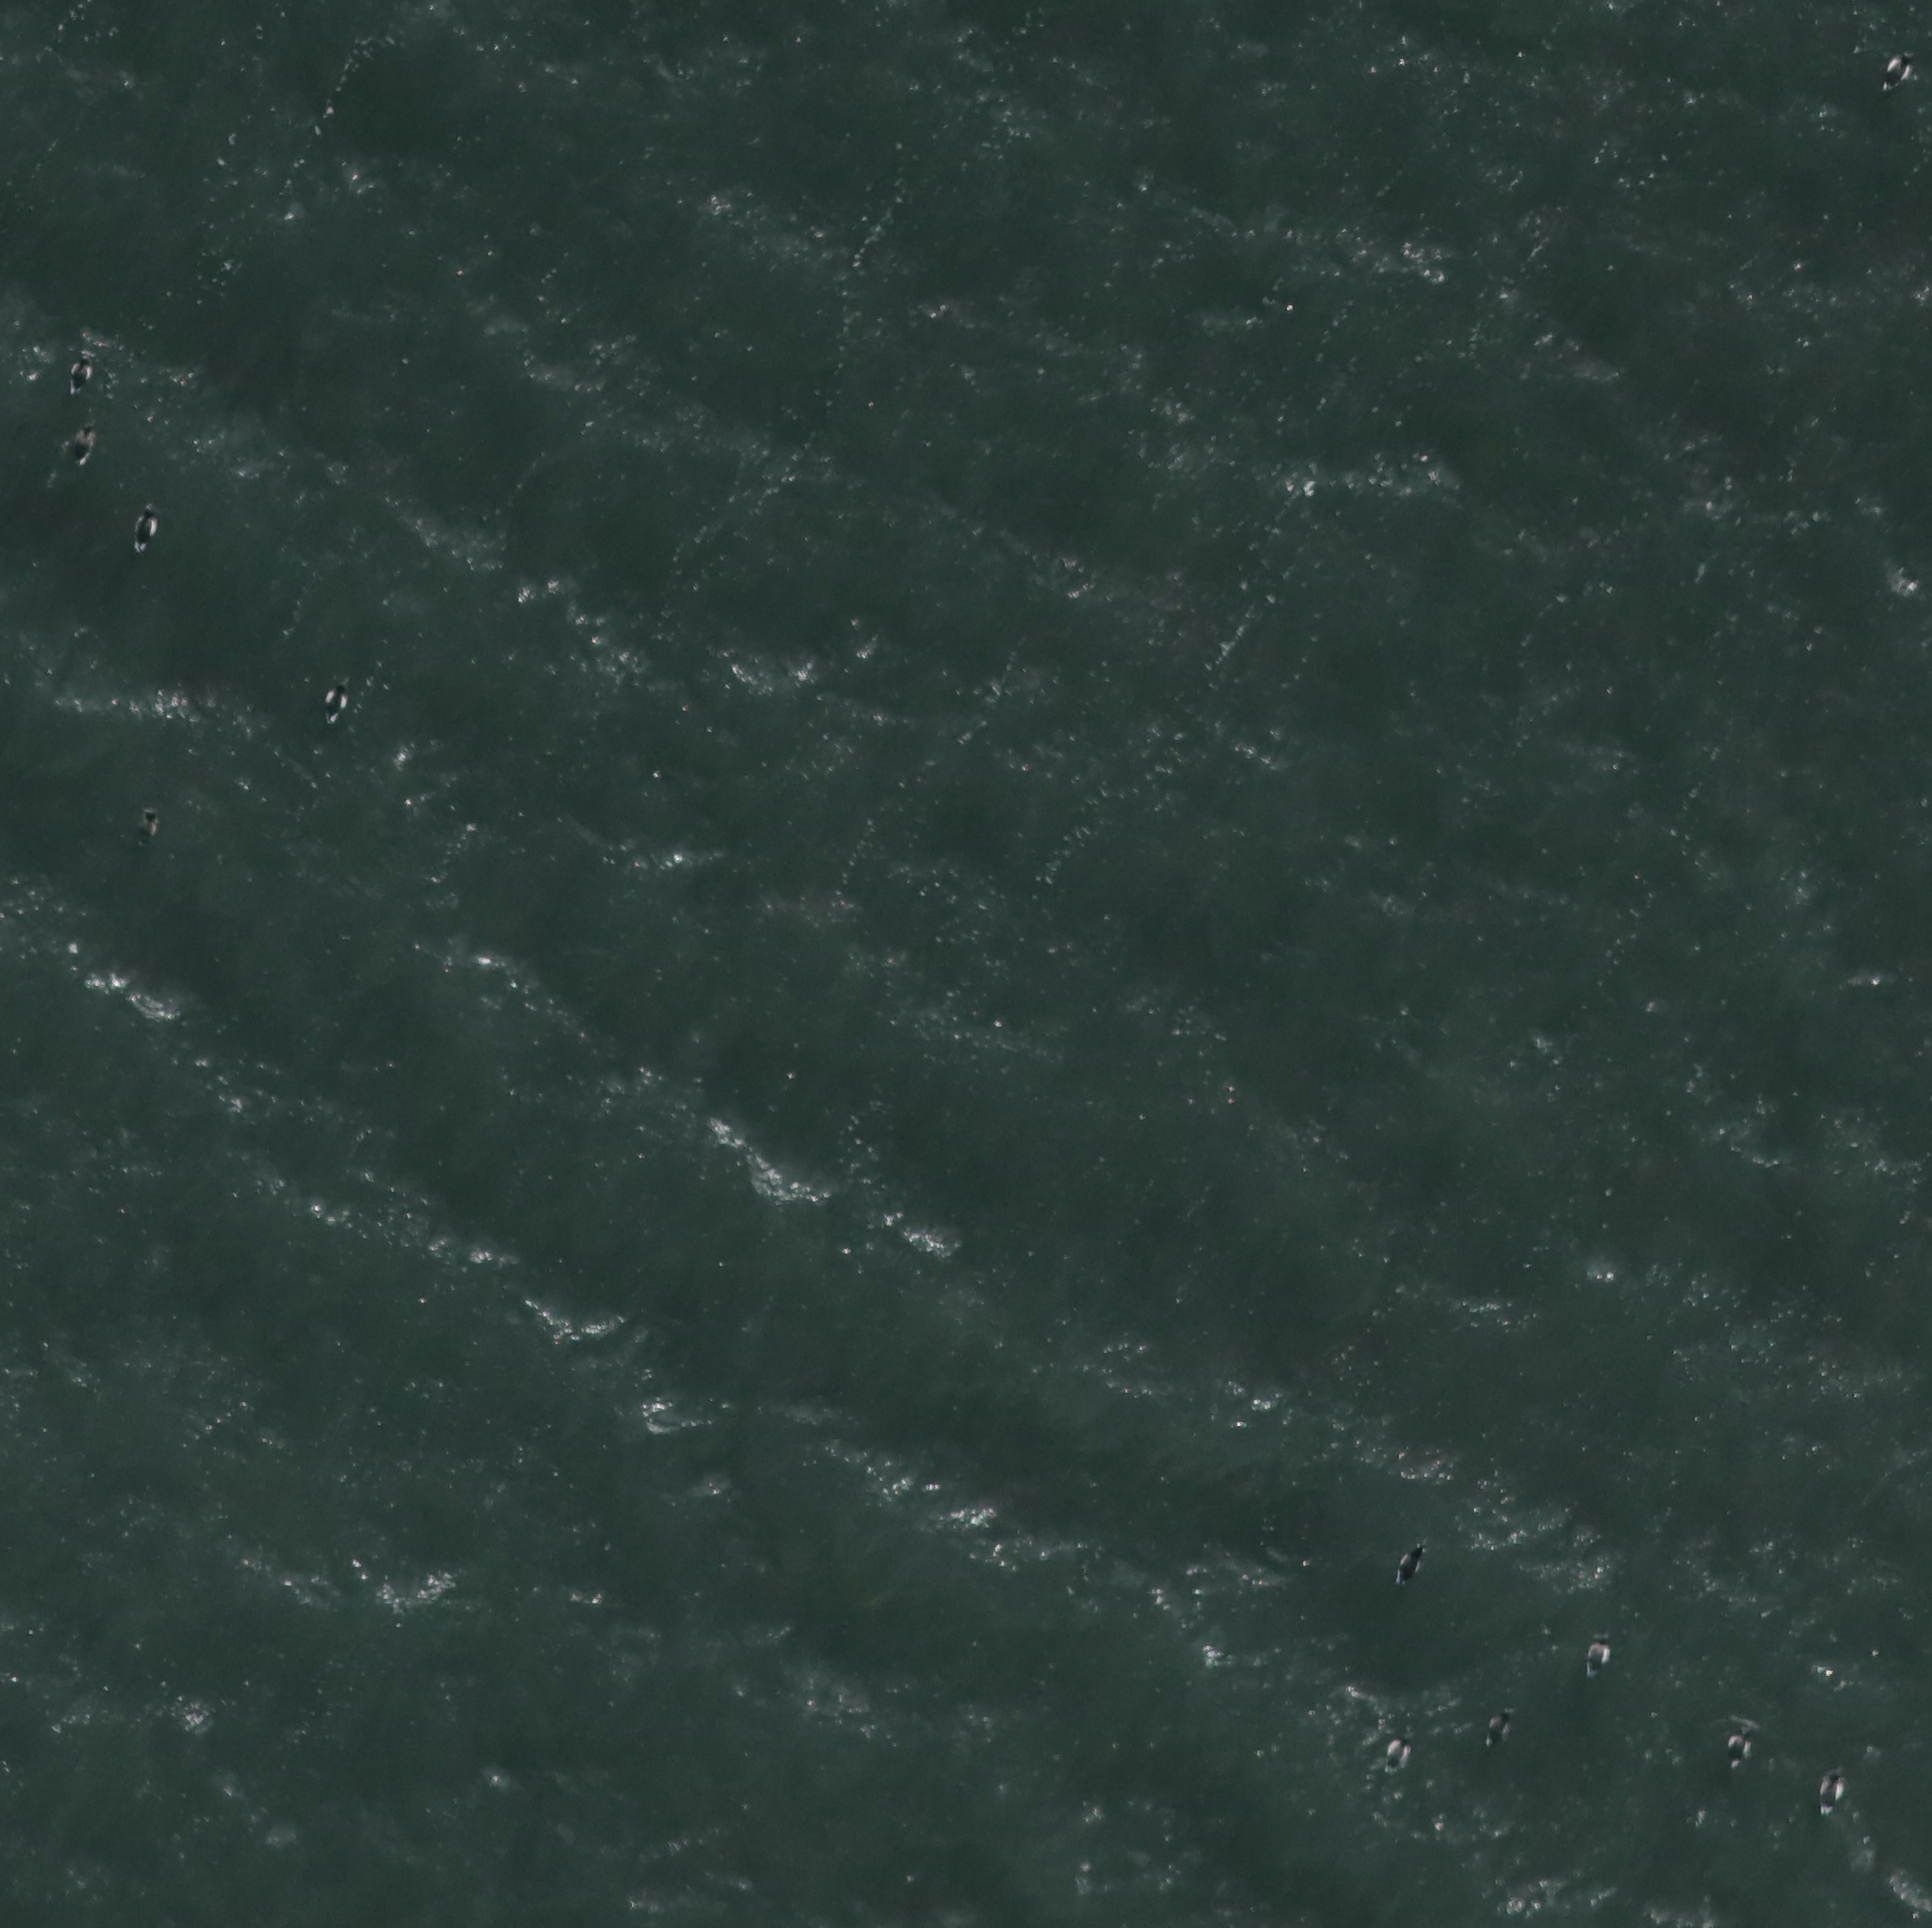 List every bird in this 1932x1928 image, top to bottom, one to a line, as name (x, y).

brant (1899, 69)
brant (80, 375)
brant (83, 445)
brant (145, 528)
brant (338, 702)
brant (148, 830)
brant (1409, 1564)
brant (1597, 1655)
brant (1499, 1728)
brant (1738, 1746)
brant (1397, 1751)
brant (1831, 1791)